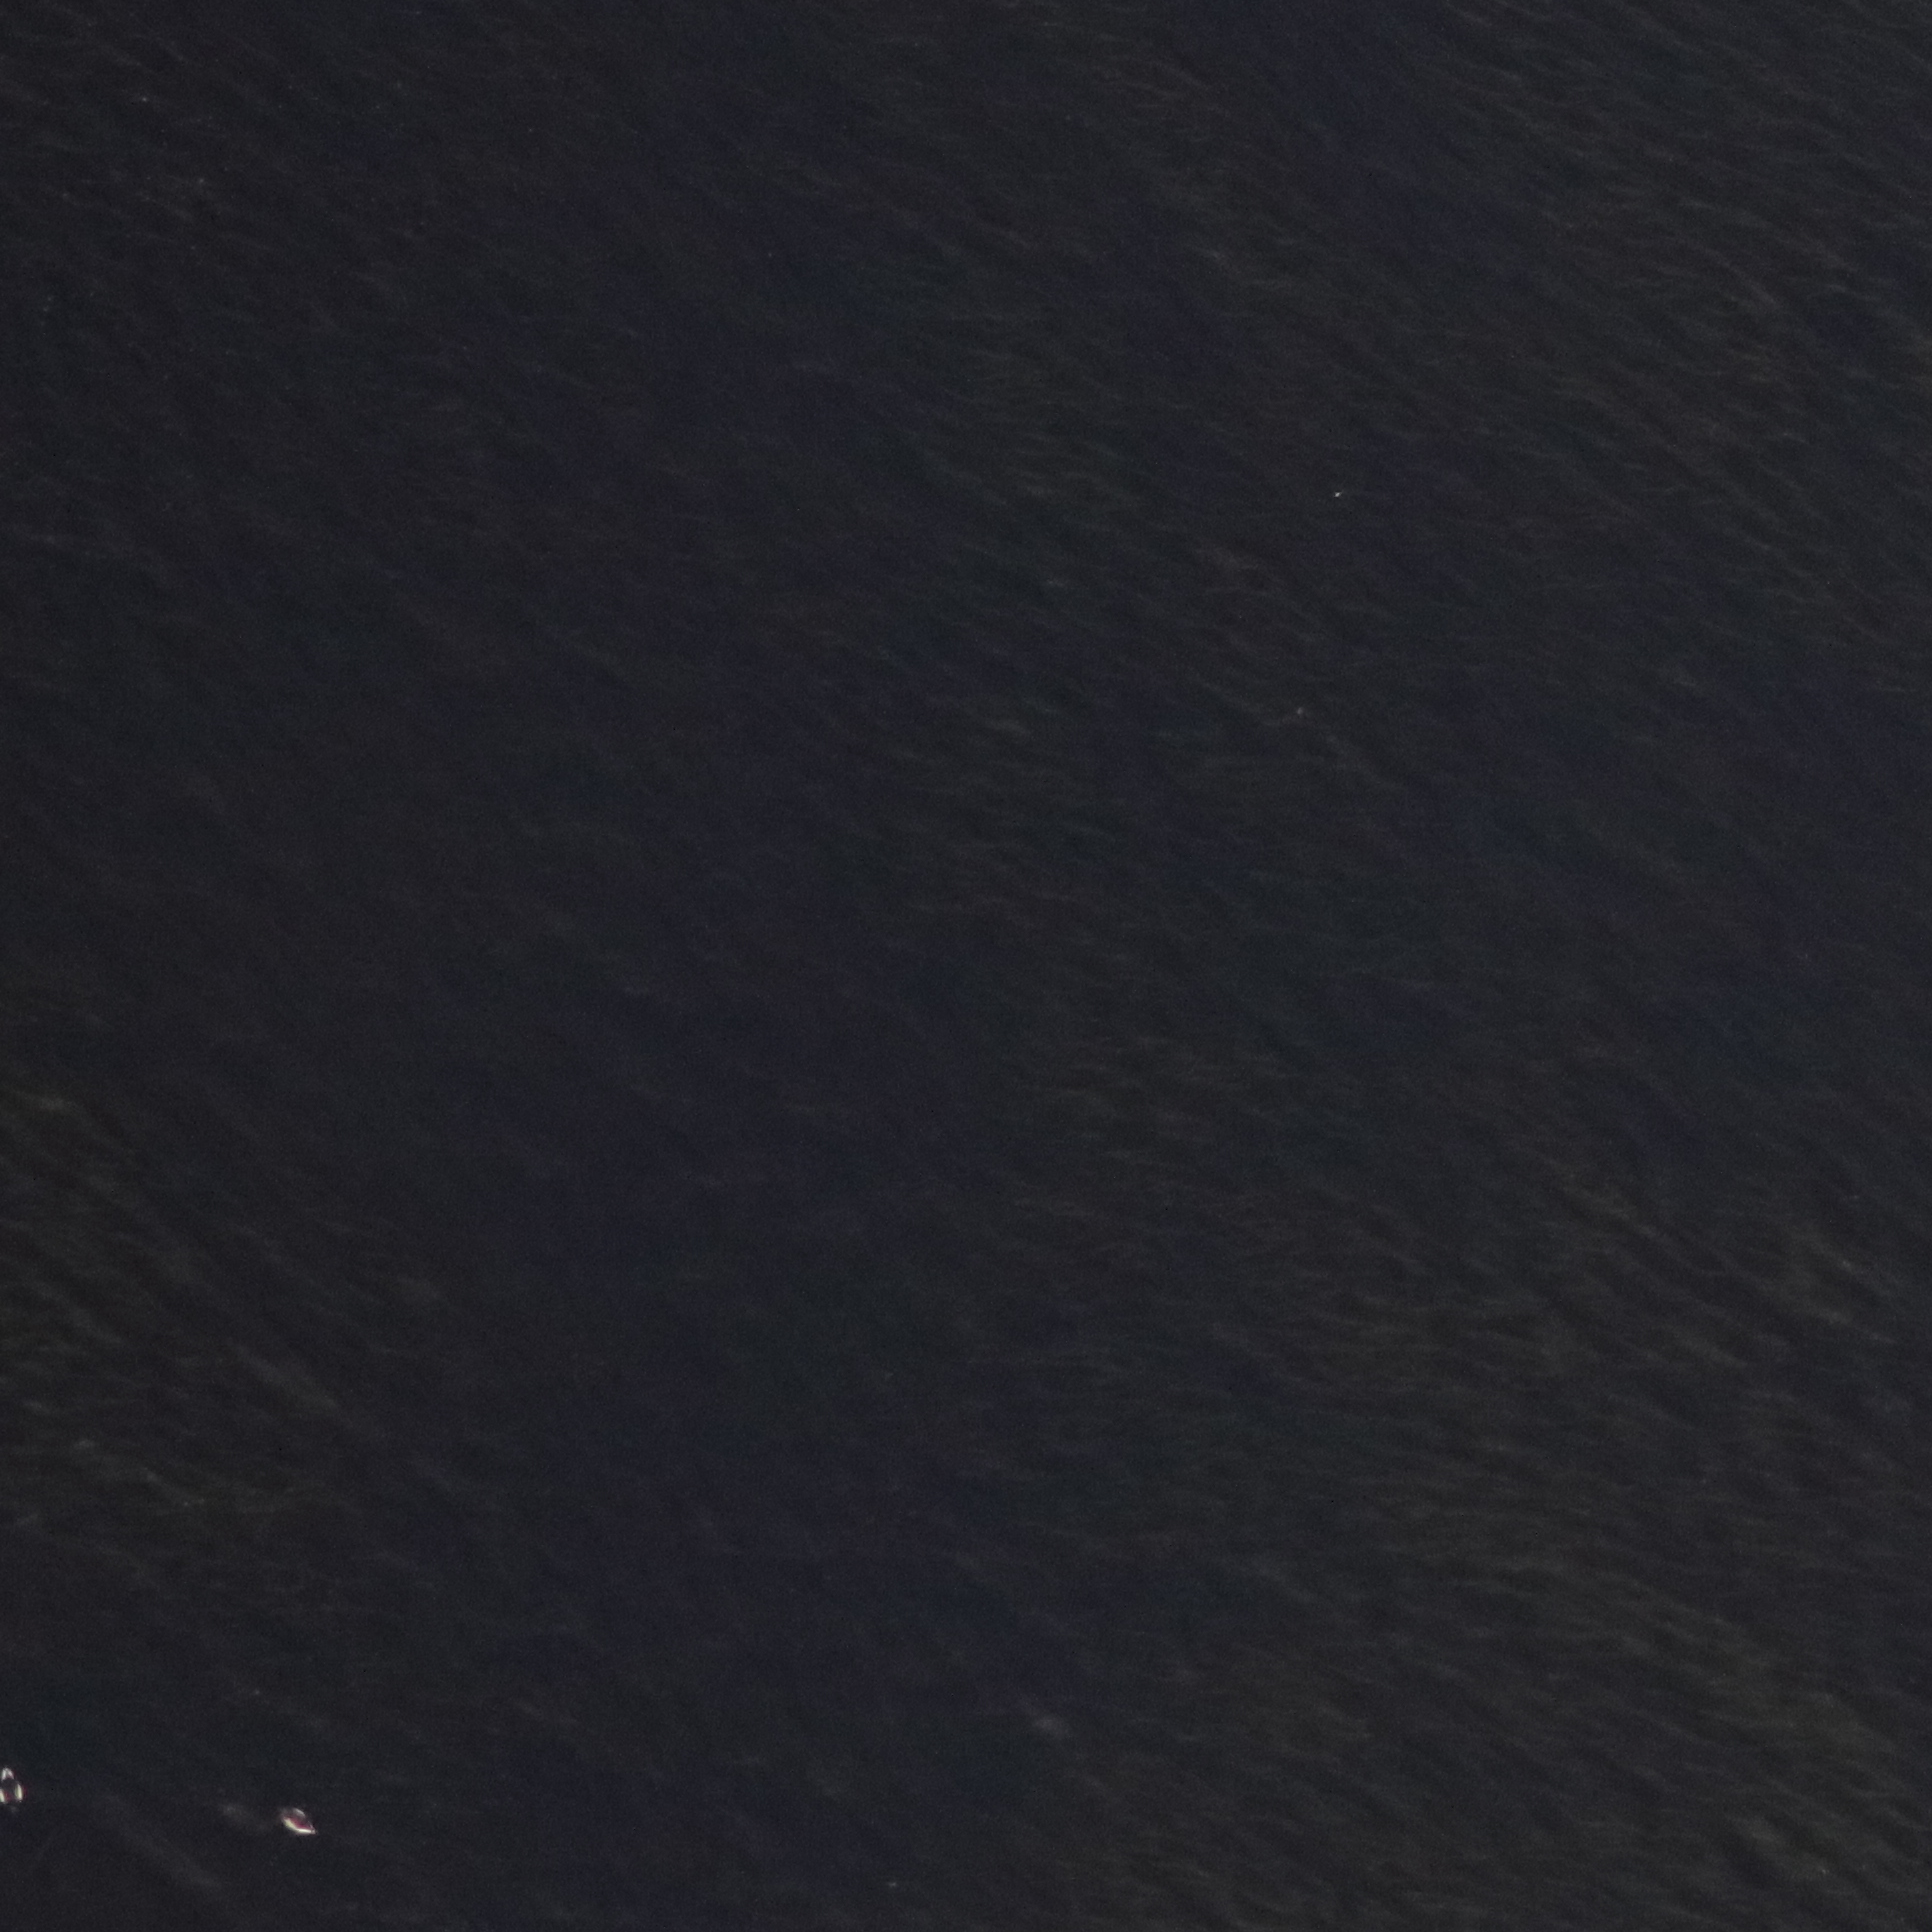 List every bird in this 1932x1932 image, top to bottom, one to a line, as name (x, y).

brant (10, 1791)
brant (294, 1815)